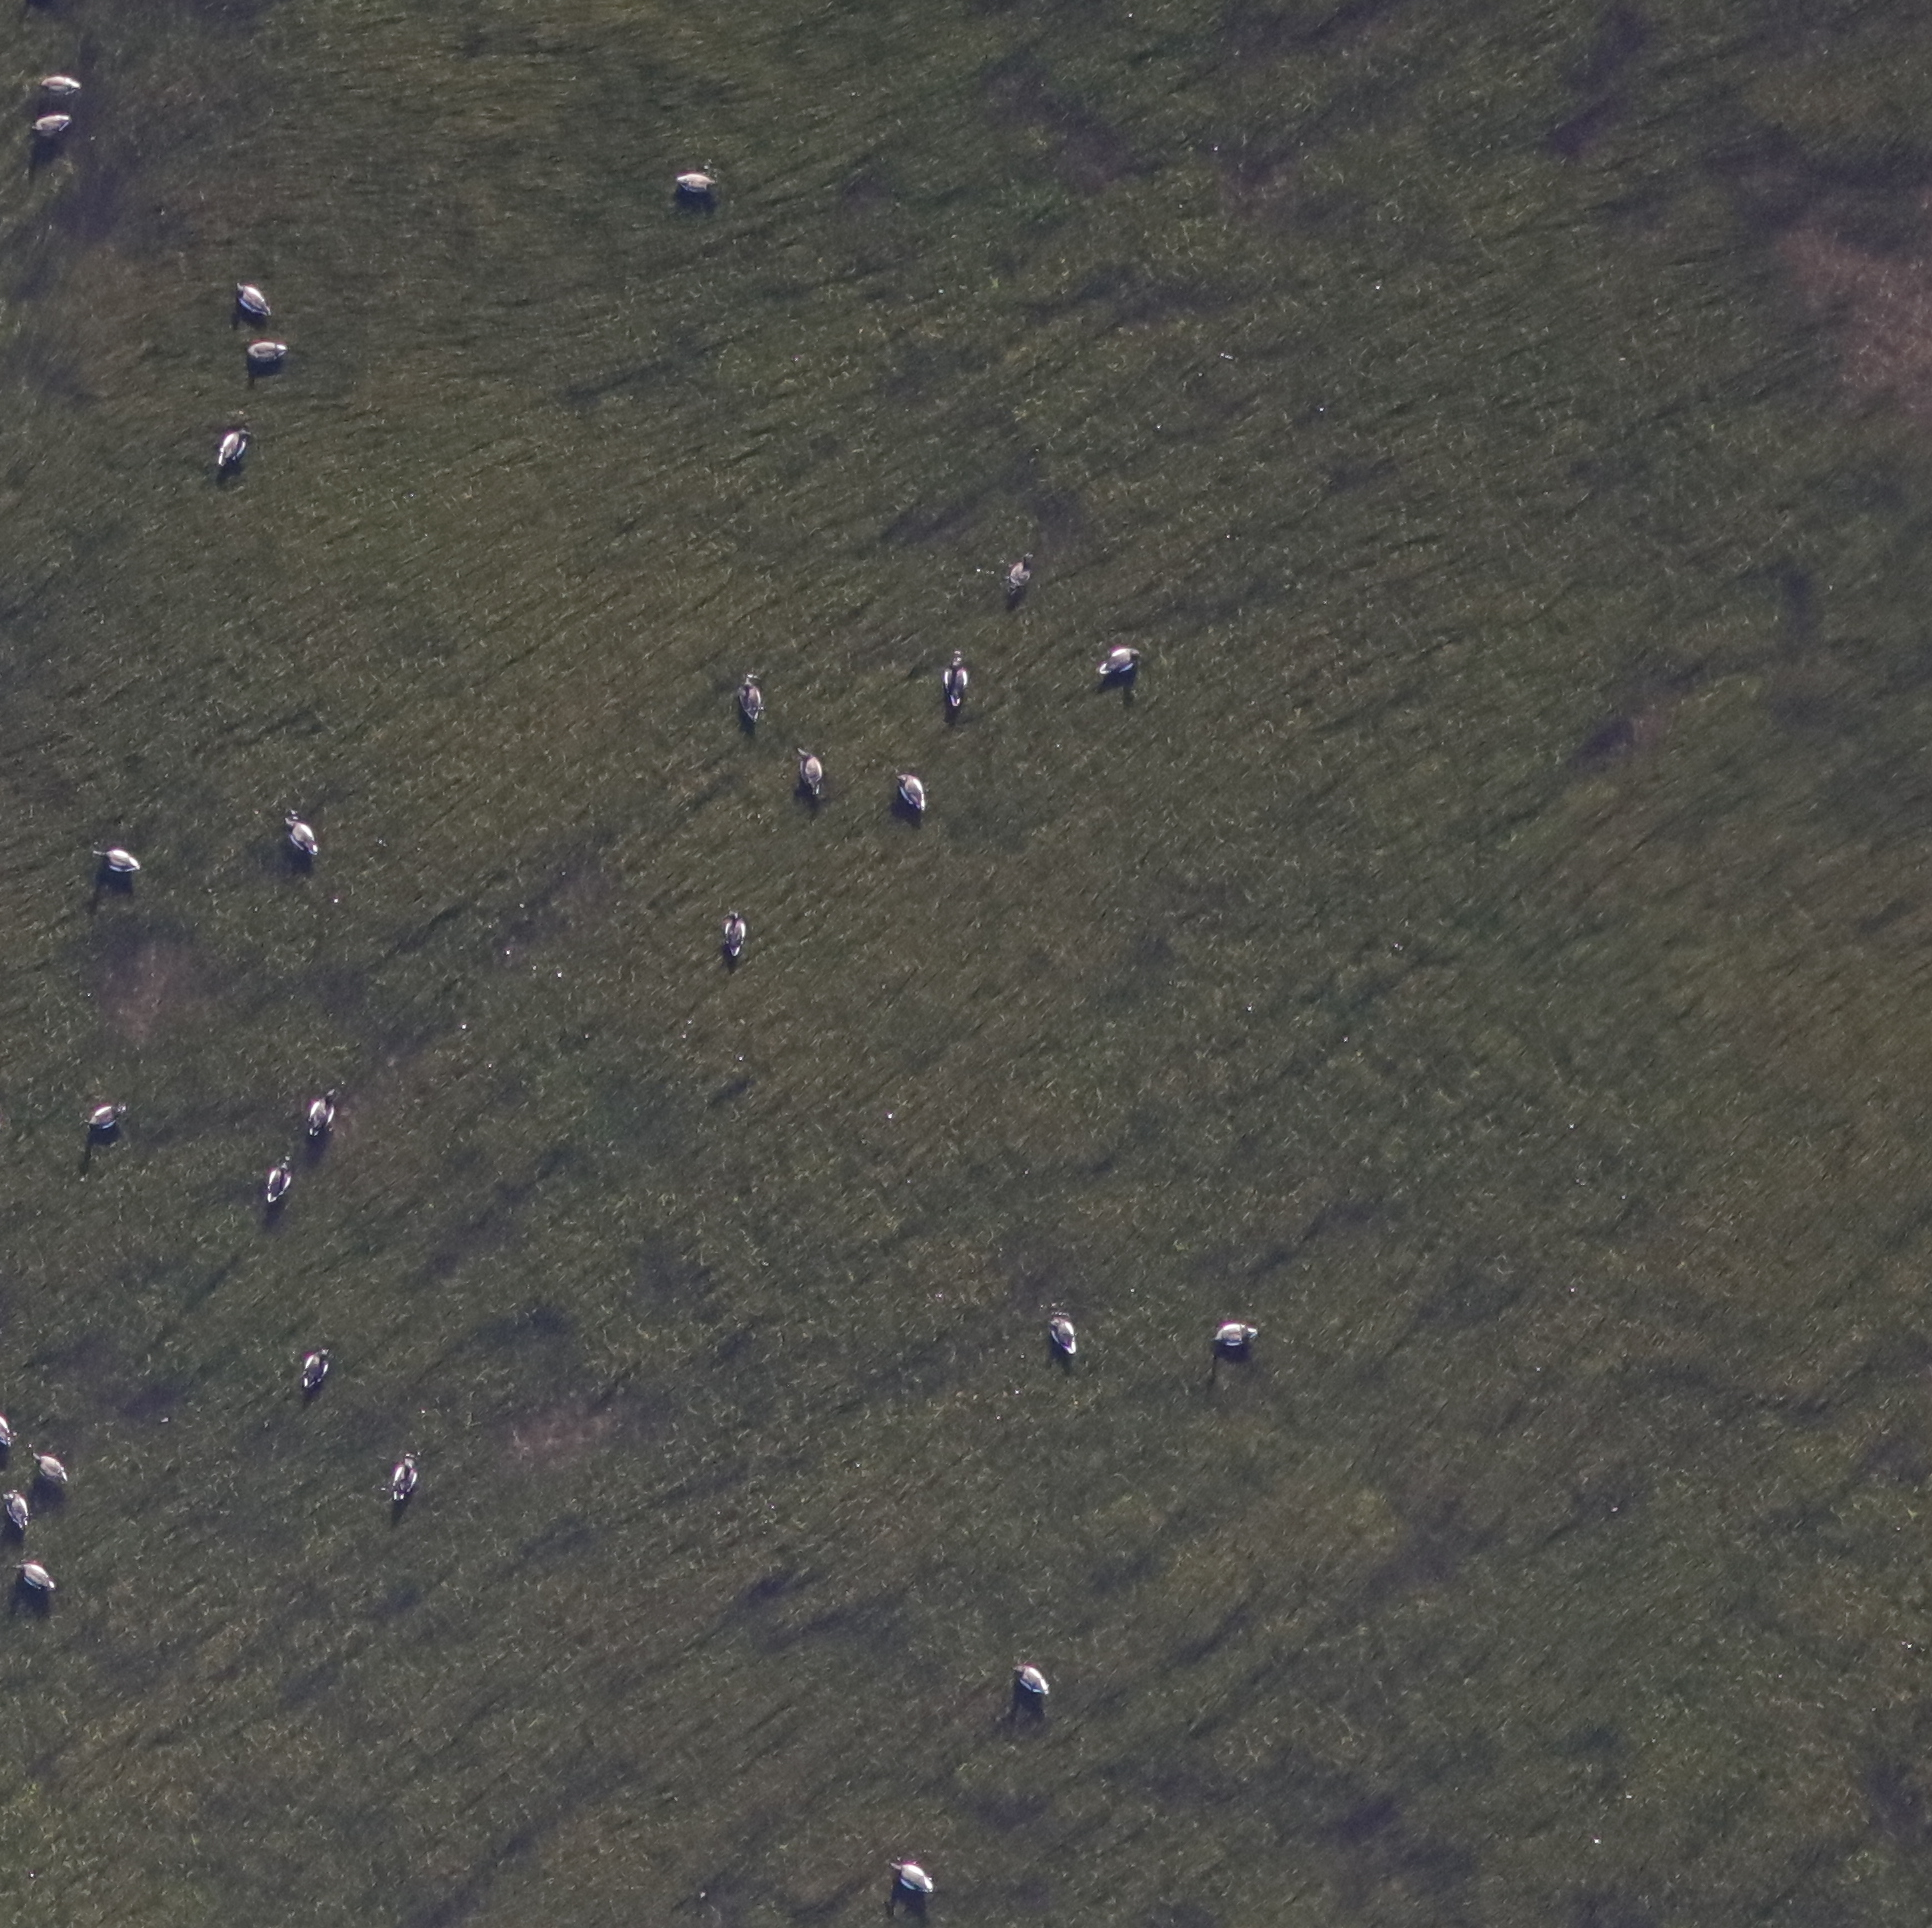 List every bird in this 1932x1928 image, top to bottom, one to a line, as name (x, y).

brant (58, 83)
brant (50, 124)
brant (696, 182)
brant (252, 300)
brant (266, 351)
brant (233, 447)
brant (1019, 576)
brant (1121, 662)
brant (956, 682)
brant (752, 700)
brant (811, 770)
brant (912, 791)
brant (302, 836)
brant (119, 859)
brant (735, 935)
brant (323, 1114)
brant (106, 1116)
brant (279, 1182)
brant (1064, 1333)
brant (1234, 1334)
brant (316, 1368)
brant (53, 1466)
brant (404, 1477)
brant (18, 1509)
brant (37, 1578)
brant (1034, 1679)
brant (914, 1878)